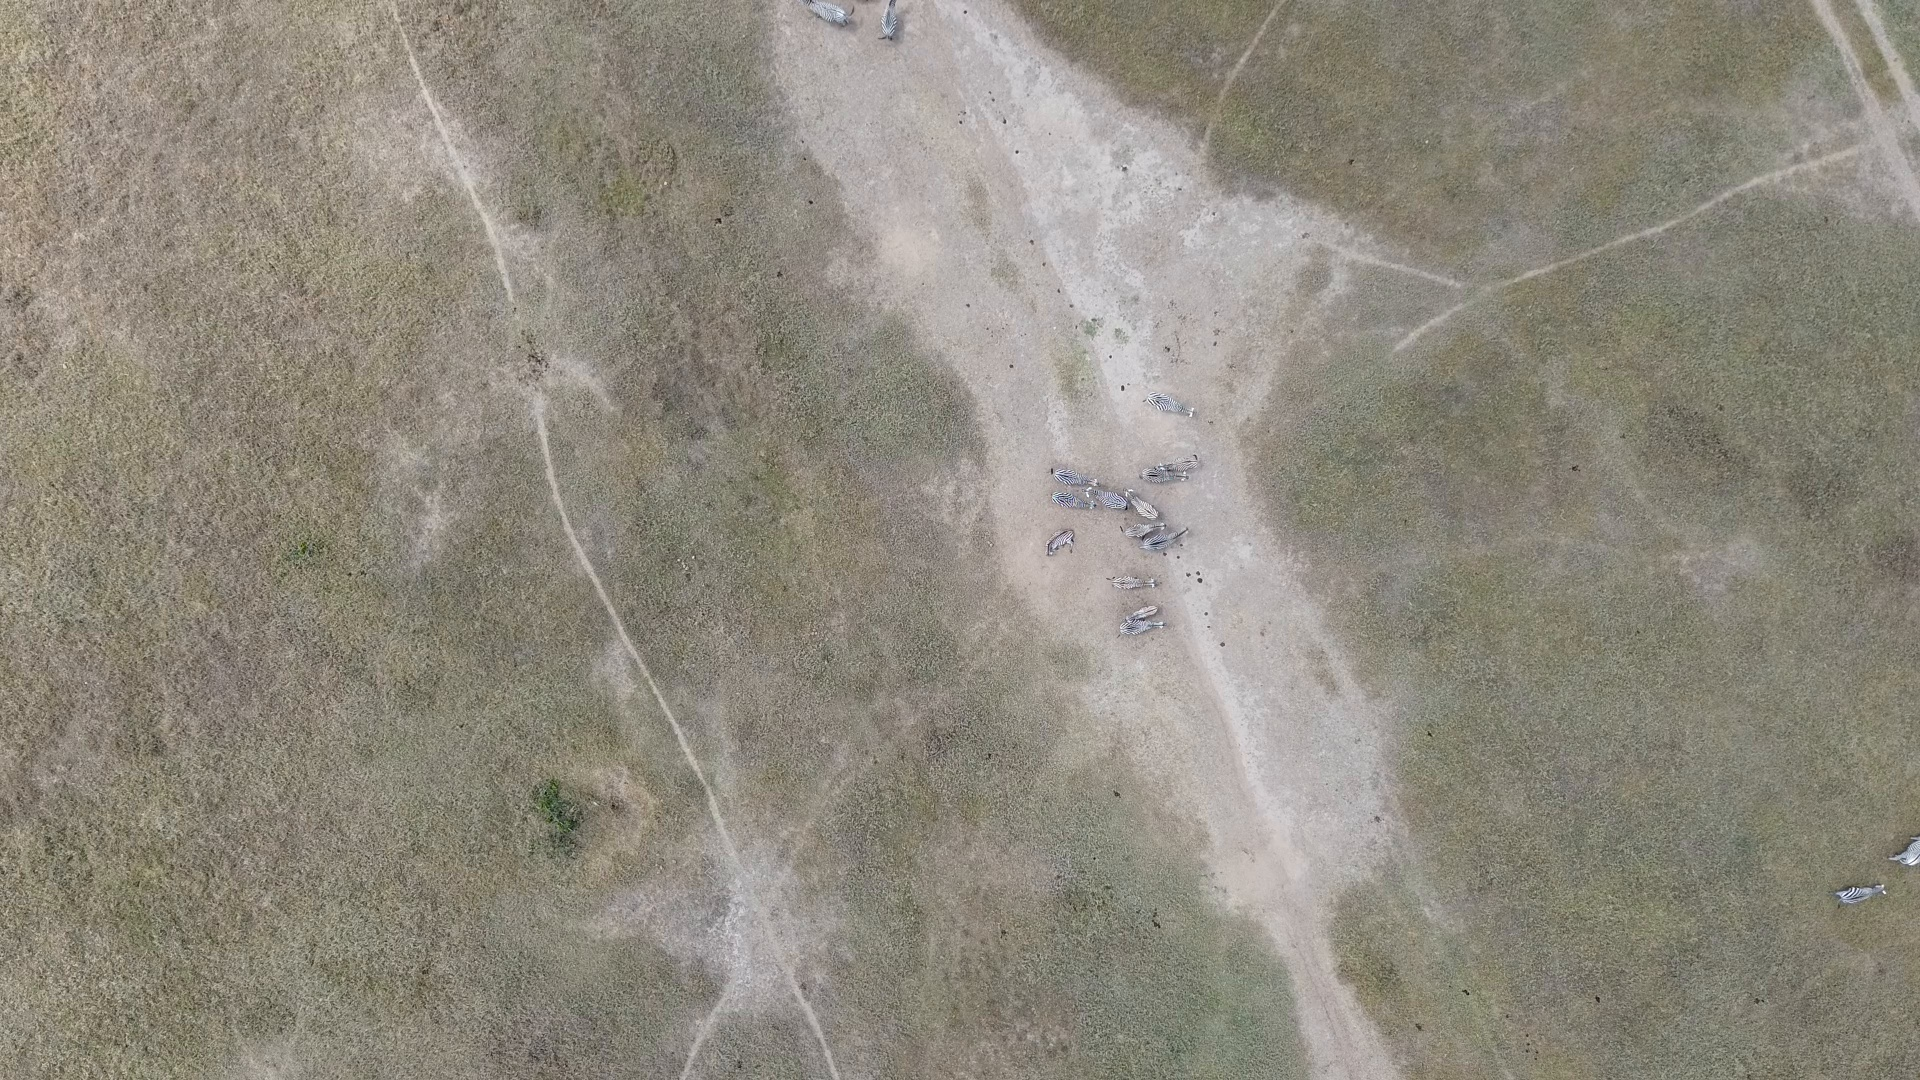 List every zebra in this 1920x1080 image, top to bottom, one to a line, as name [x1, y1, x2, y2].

zebra [801, 0, 854, 25]
zebra [883, 2, 899, 37]
zebra [1150, 395, 1196, 415]
zebra [1149, 456, 1198, 472]
zebra [1055, 469, 1089, 486]
zebra [1138, 473, 1189, 487]
zebra [1084, 486, 1132, 508]
zebra [1050, 492, 1098, 509]
zebra [1131, 497, 1157, 518]
zebra [1119, 519, 1168, 537]
zebra [1139, 526, 1190, 553]
zebra [1045, 527, 1075, 558]
zebra [1112, 578, 1158, 590]
zebra [1124, 608, 1158, 621]
zebra [1120, 620, 1167, 634]
zebra [1890, 835, 1920, 864]
zebra [1833, 885, 1888, 904]